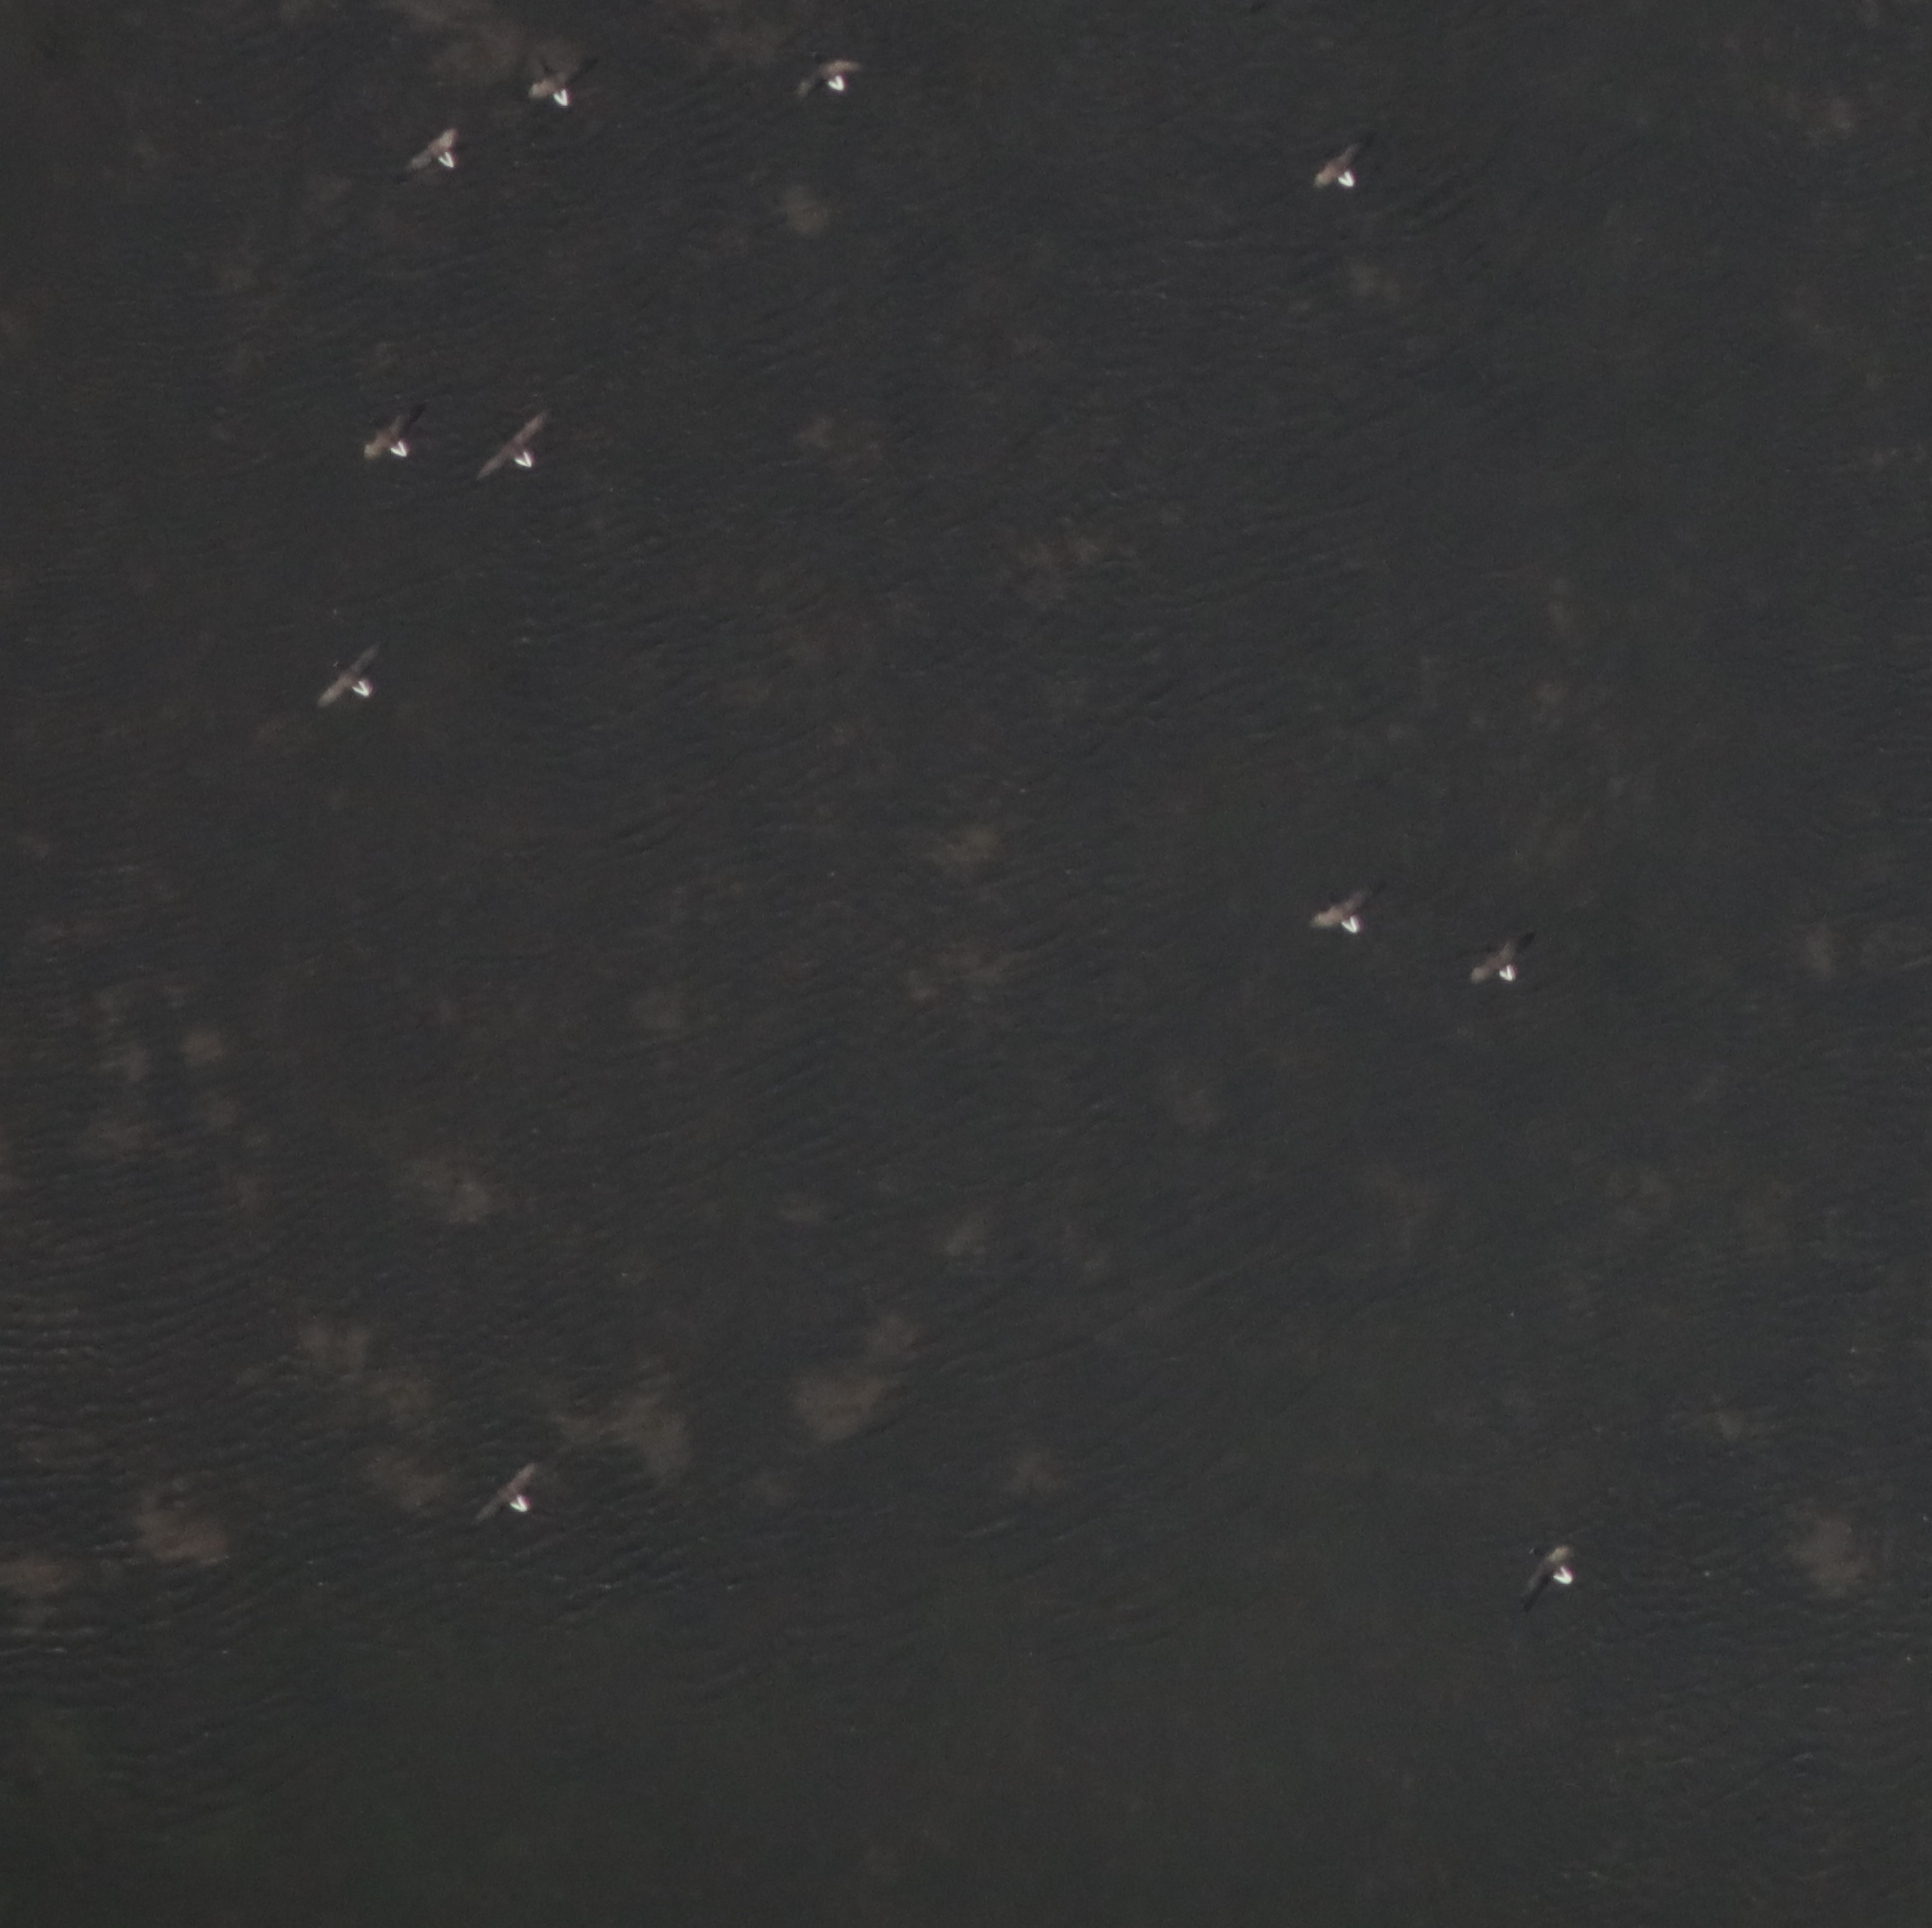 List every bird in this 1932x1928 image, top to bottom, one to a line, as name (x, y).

brant (829, 70)
brant (552, 86)
brant (439, 150)
brant (1337, 168)
brant (388, 436)
brant (516, 450)
brant (347, 677)
brant (1337, 912)
brant (1503, 964)
brant (508, 1496)
brant (1551, 1567)